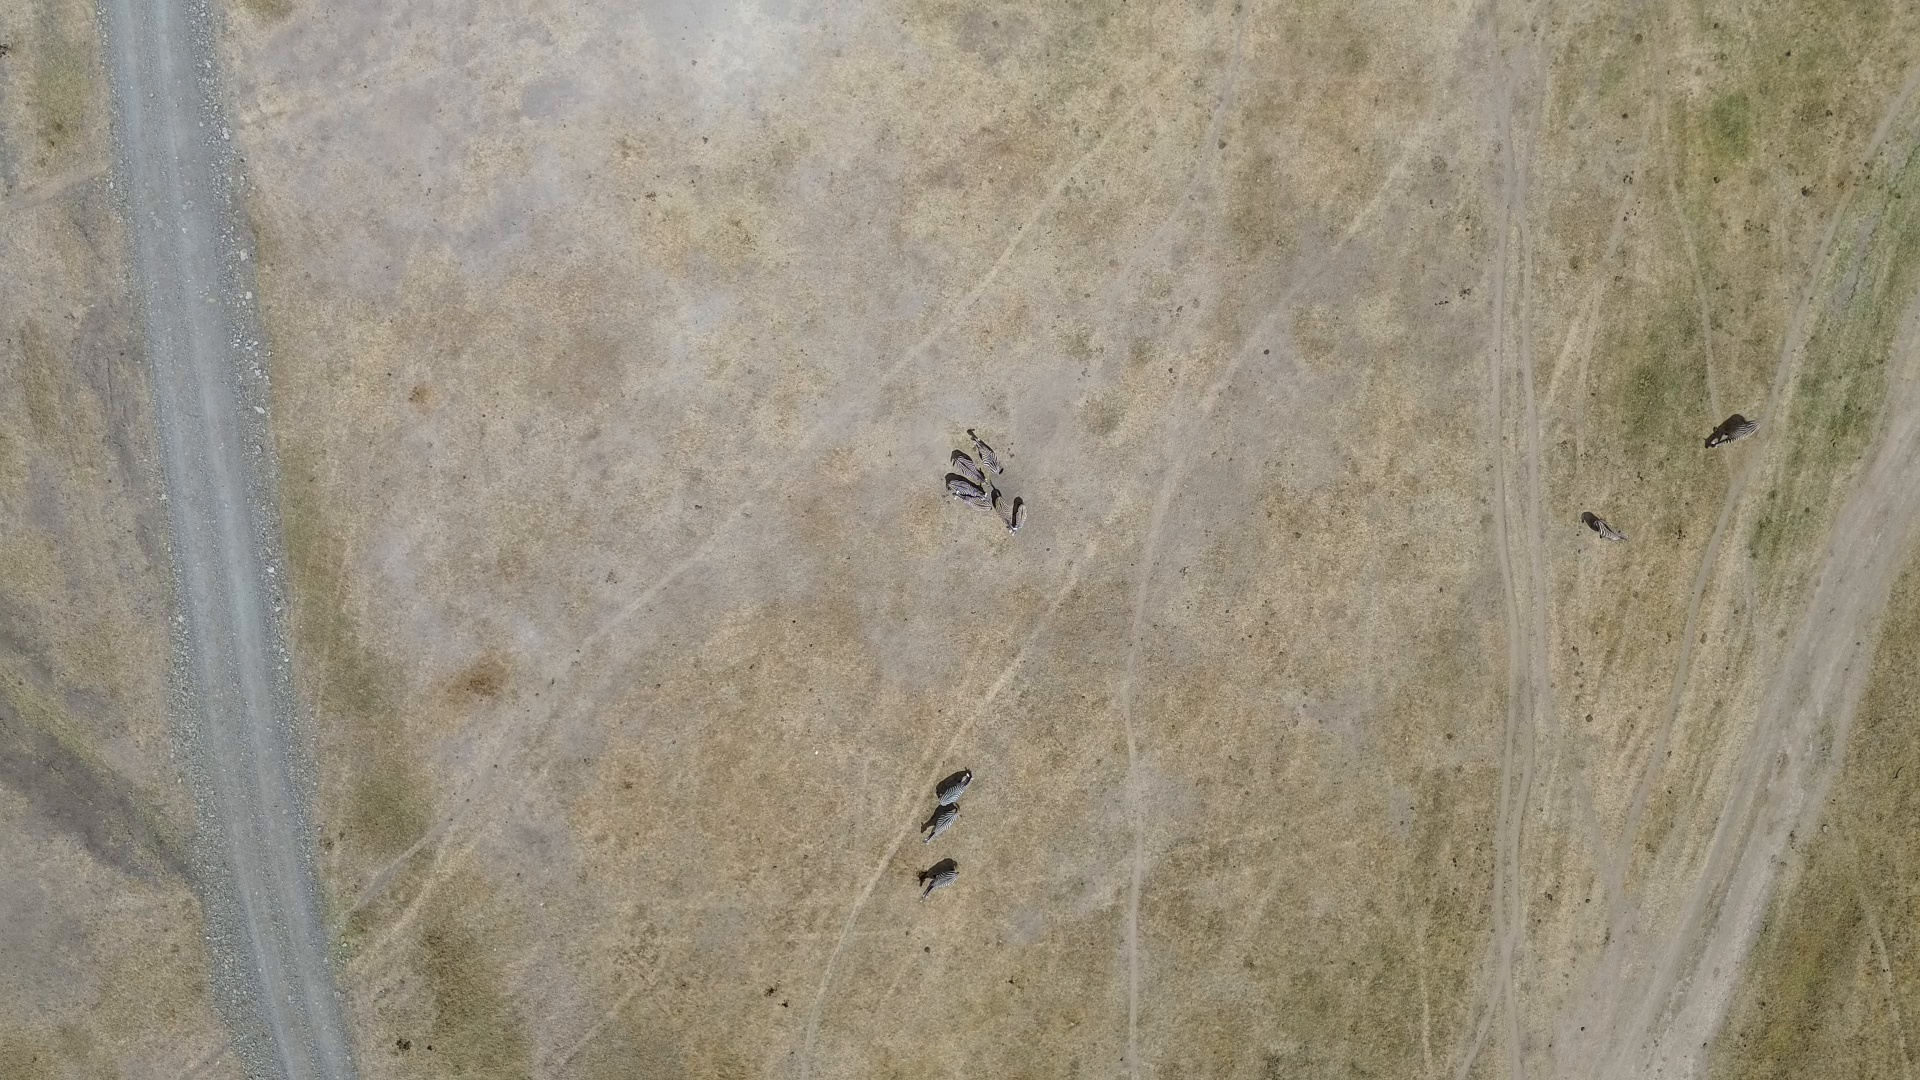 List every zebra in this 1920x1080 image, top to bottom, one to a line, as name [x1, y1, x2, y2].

zebra [1705, 422, 1759, 451]
zebra [971, 436, 1000, 475]
zebra [956, 457, 989, 486]
zebra [948, 481, 987, 495]
zebra [952, 490, 992, 512]
zebra [995, 496, 1016, 535]
zebra [1011, 502, 1025, 535]
zebra [1584, 519, 1624, 542]
zebra [938, 775, 971, 807]
zebra [922, 812, 957, 846]
zebra [920, 871, 956, 901]